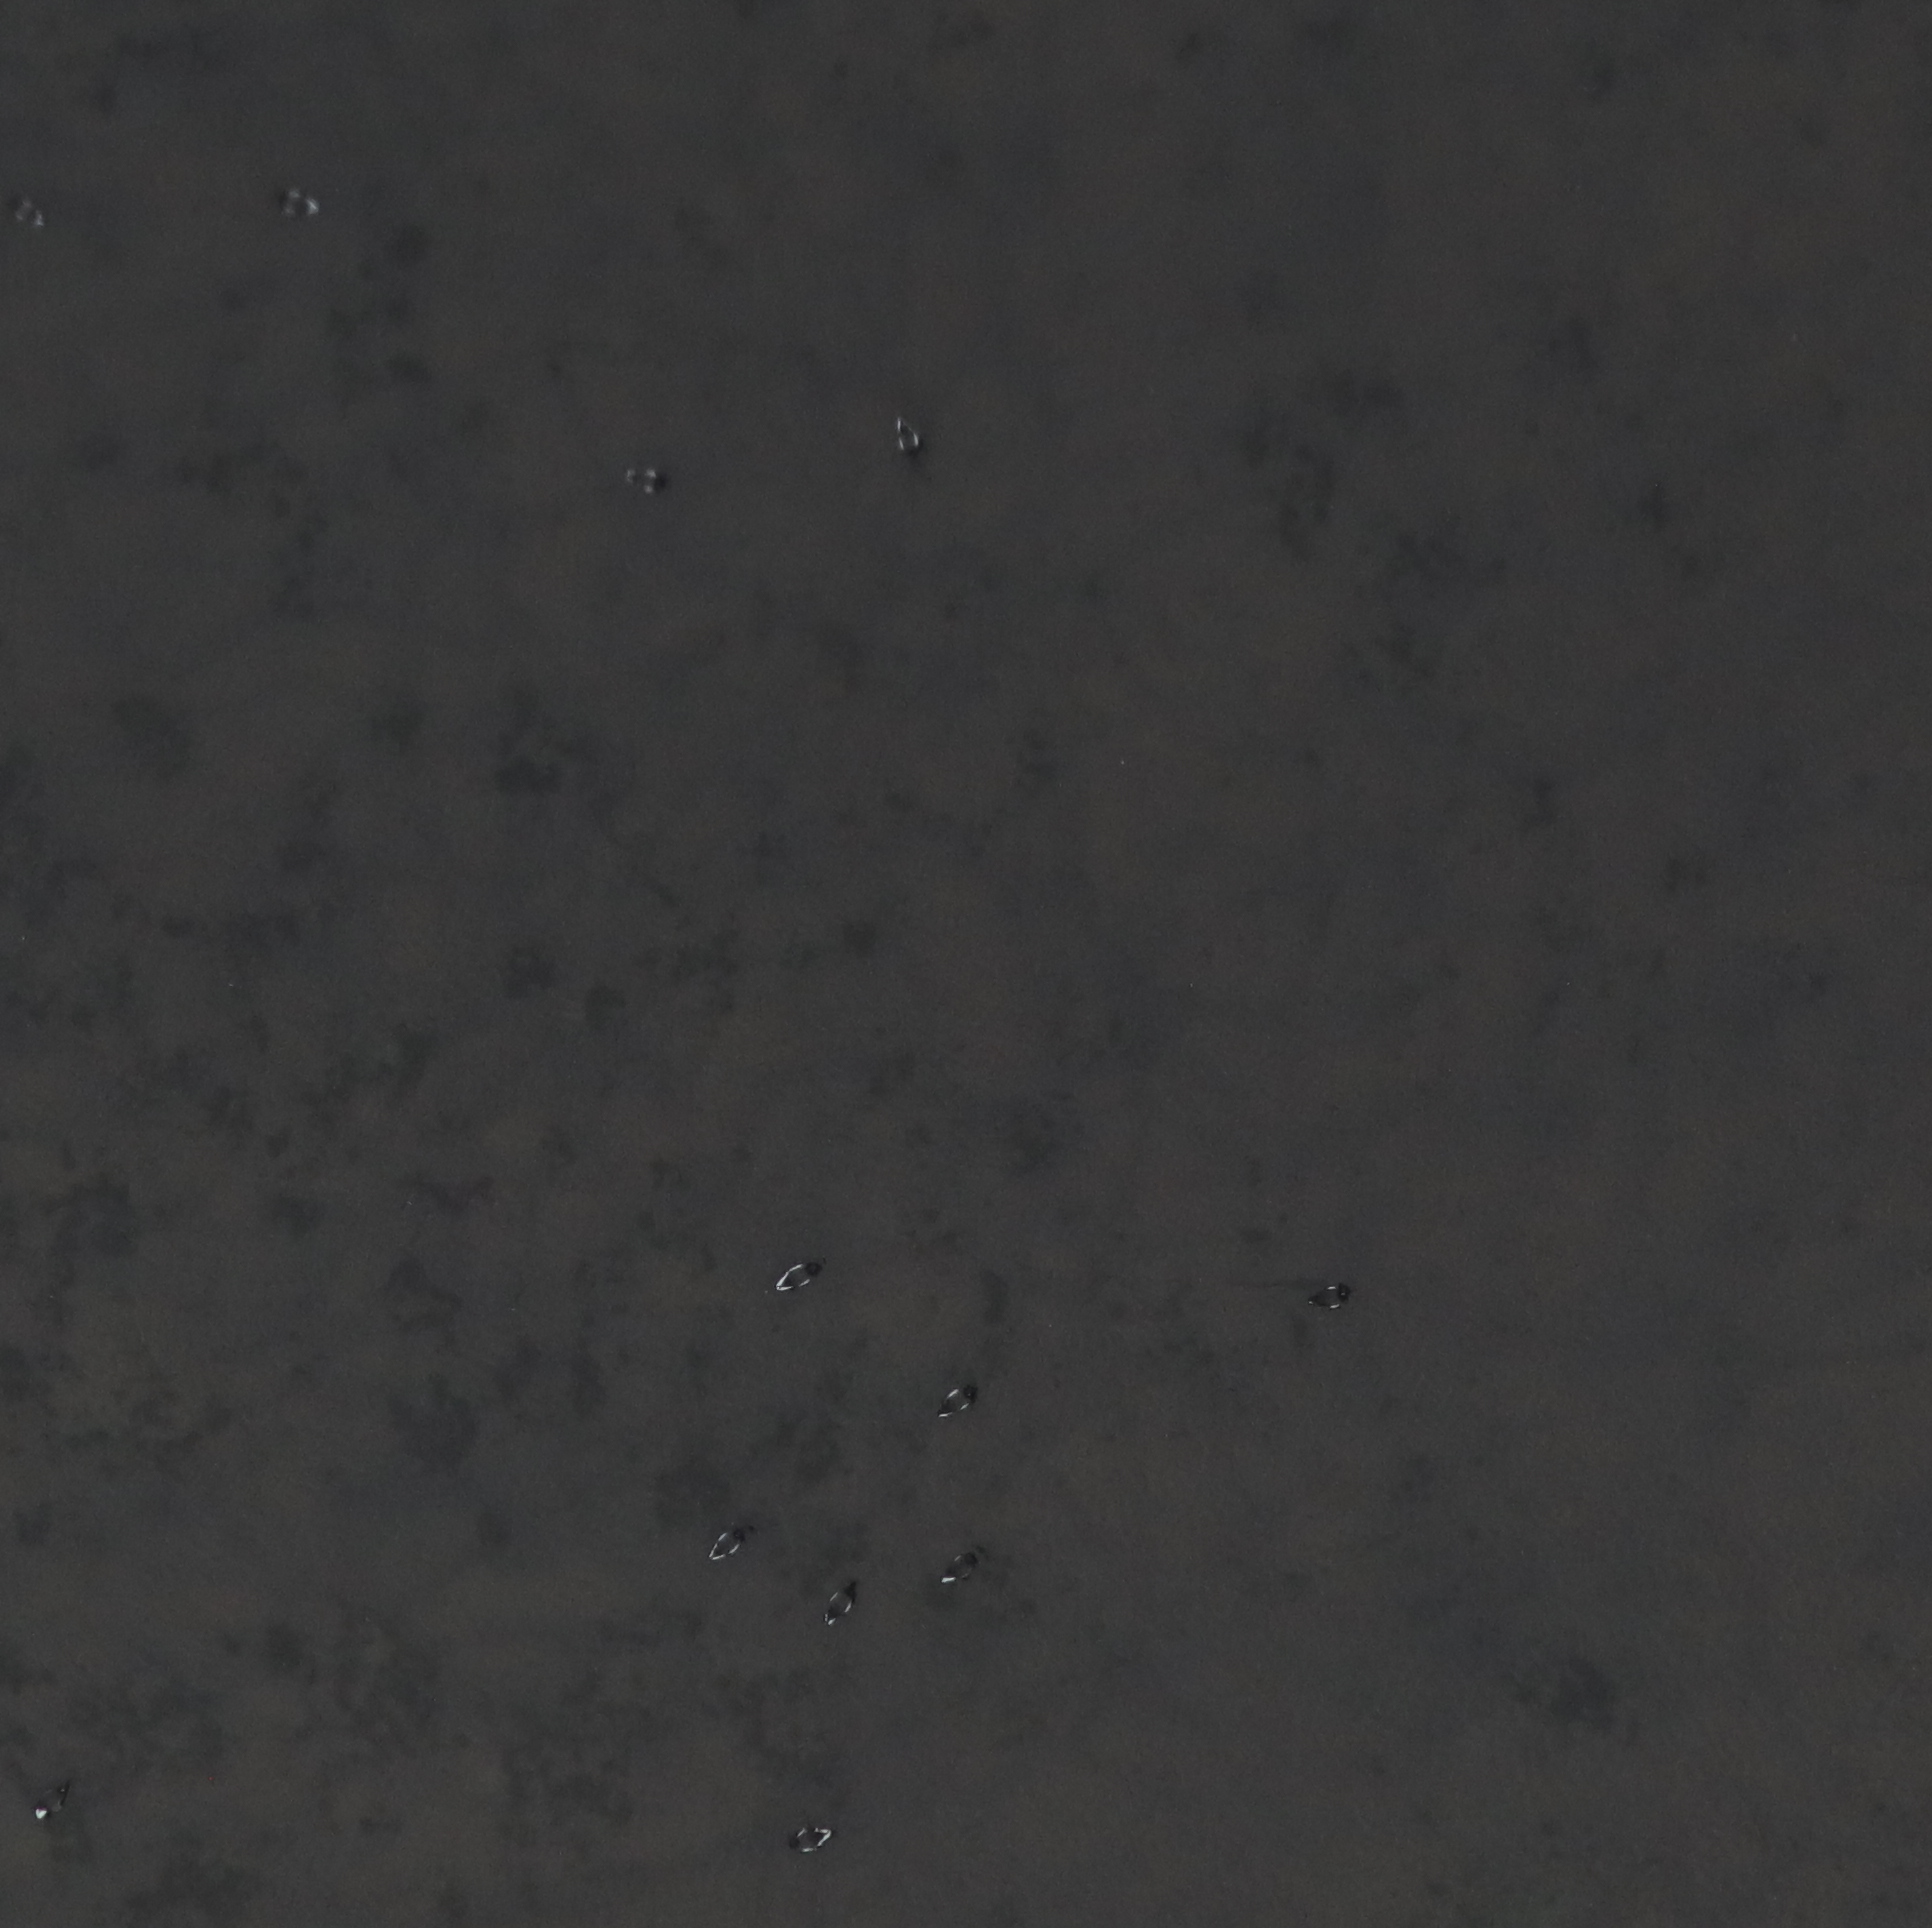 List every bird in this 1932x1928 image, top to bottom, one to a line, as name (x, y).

brant (300, 205)
brant (25, 210)
brant (907, 441)
brant (648, 481)
brant (797, 1277)
brant (1331, 1297)
brant (957, 1402)
brant (727, 1544)
brant (963, 1571)
brant (839, 1607)
brant (52, 1803)
brant (809, 1842)